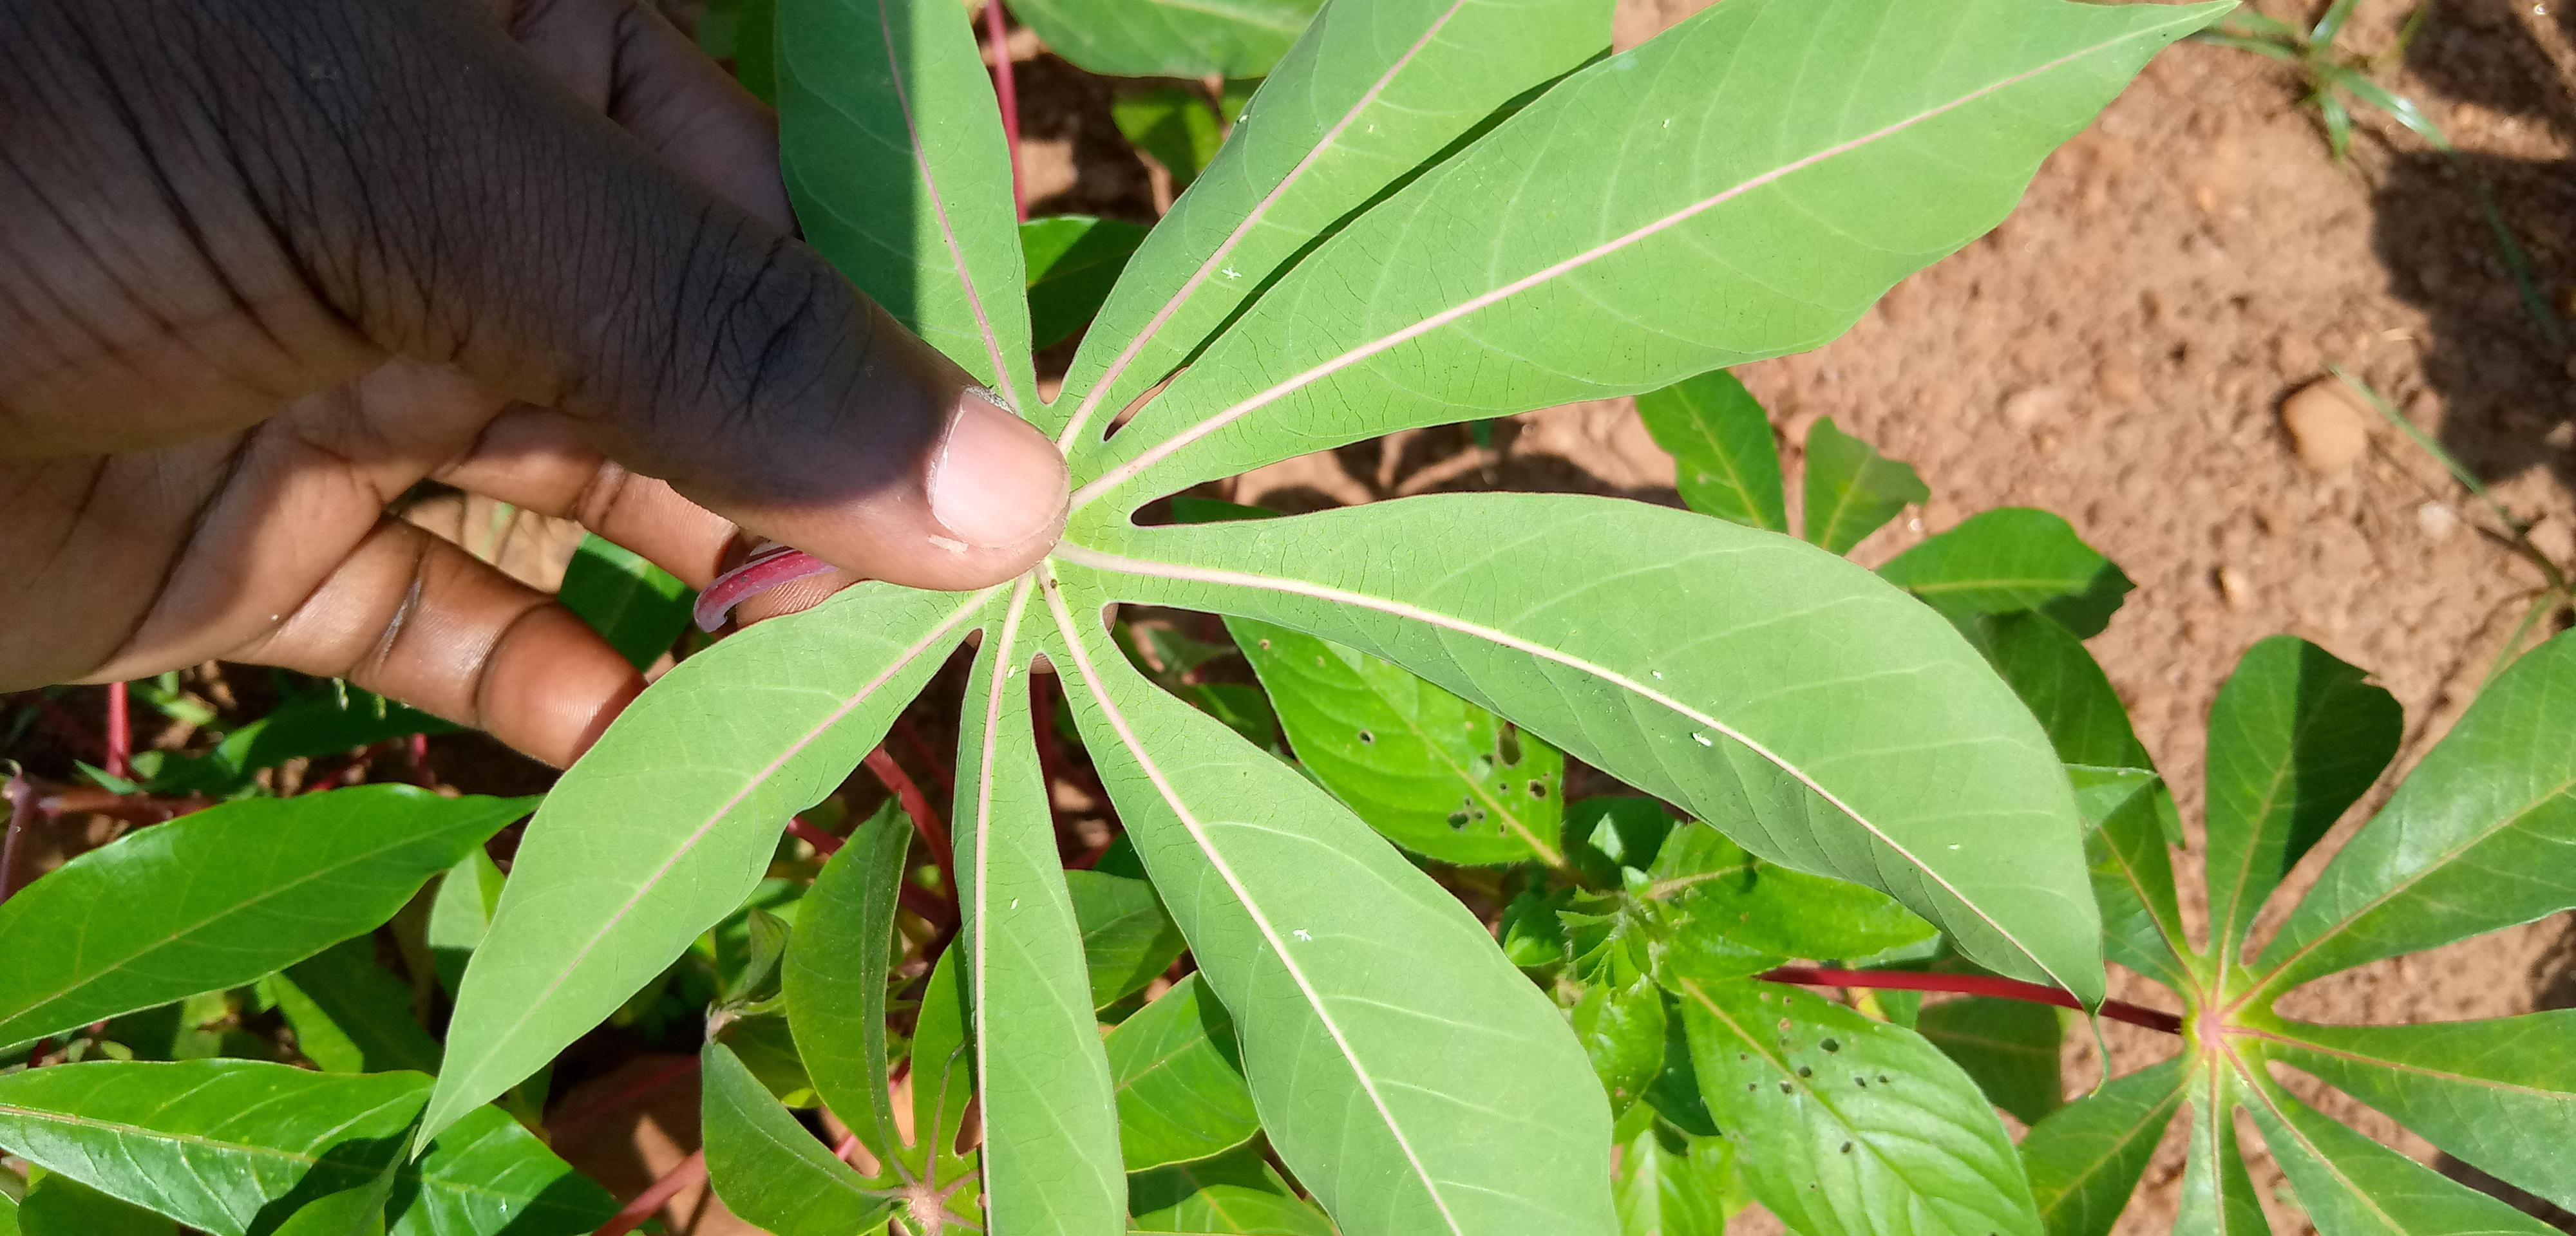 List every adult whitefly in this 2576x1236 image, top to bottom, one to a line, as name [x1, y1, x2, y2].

whitefly [1237, 113, 1249, 125]
whitefly [1660, 117, 1671, 129]
whitefly [1365, 121, 1377, 136]
whitefly [1220, 266, 1244, 279]
whitefly [1007, 662, 1017, 681]
whitefly [1650, 668, 1663, 682]
whitefly [1690, 729, 1700, 747]
whitefly [1699, 731, 1714, 748]
whitefly [1946, 841, 1962, 852]
whitefly [1009, 897, 1020, 911]
whitefly [1291, 927, 1313, 944]